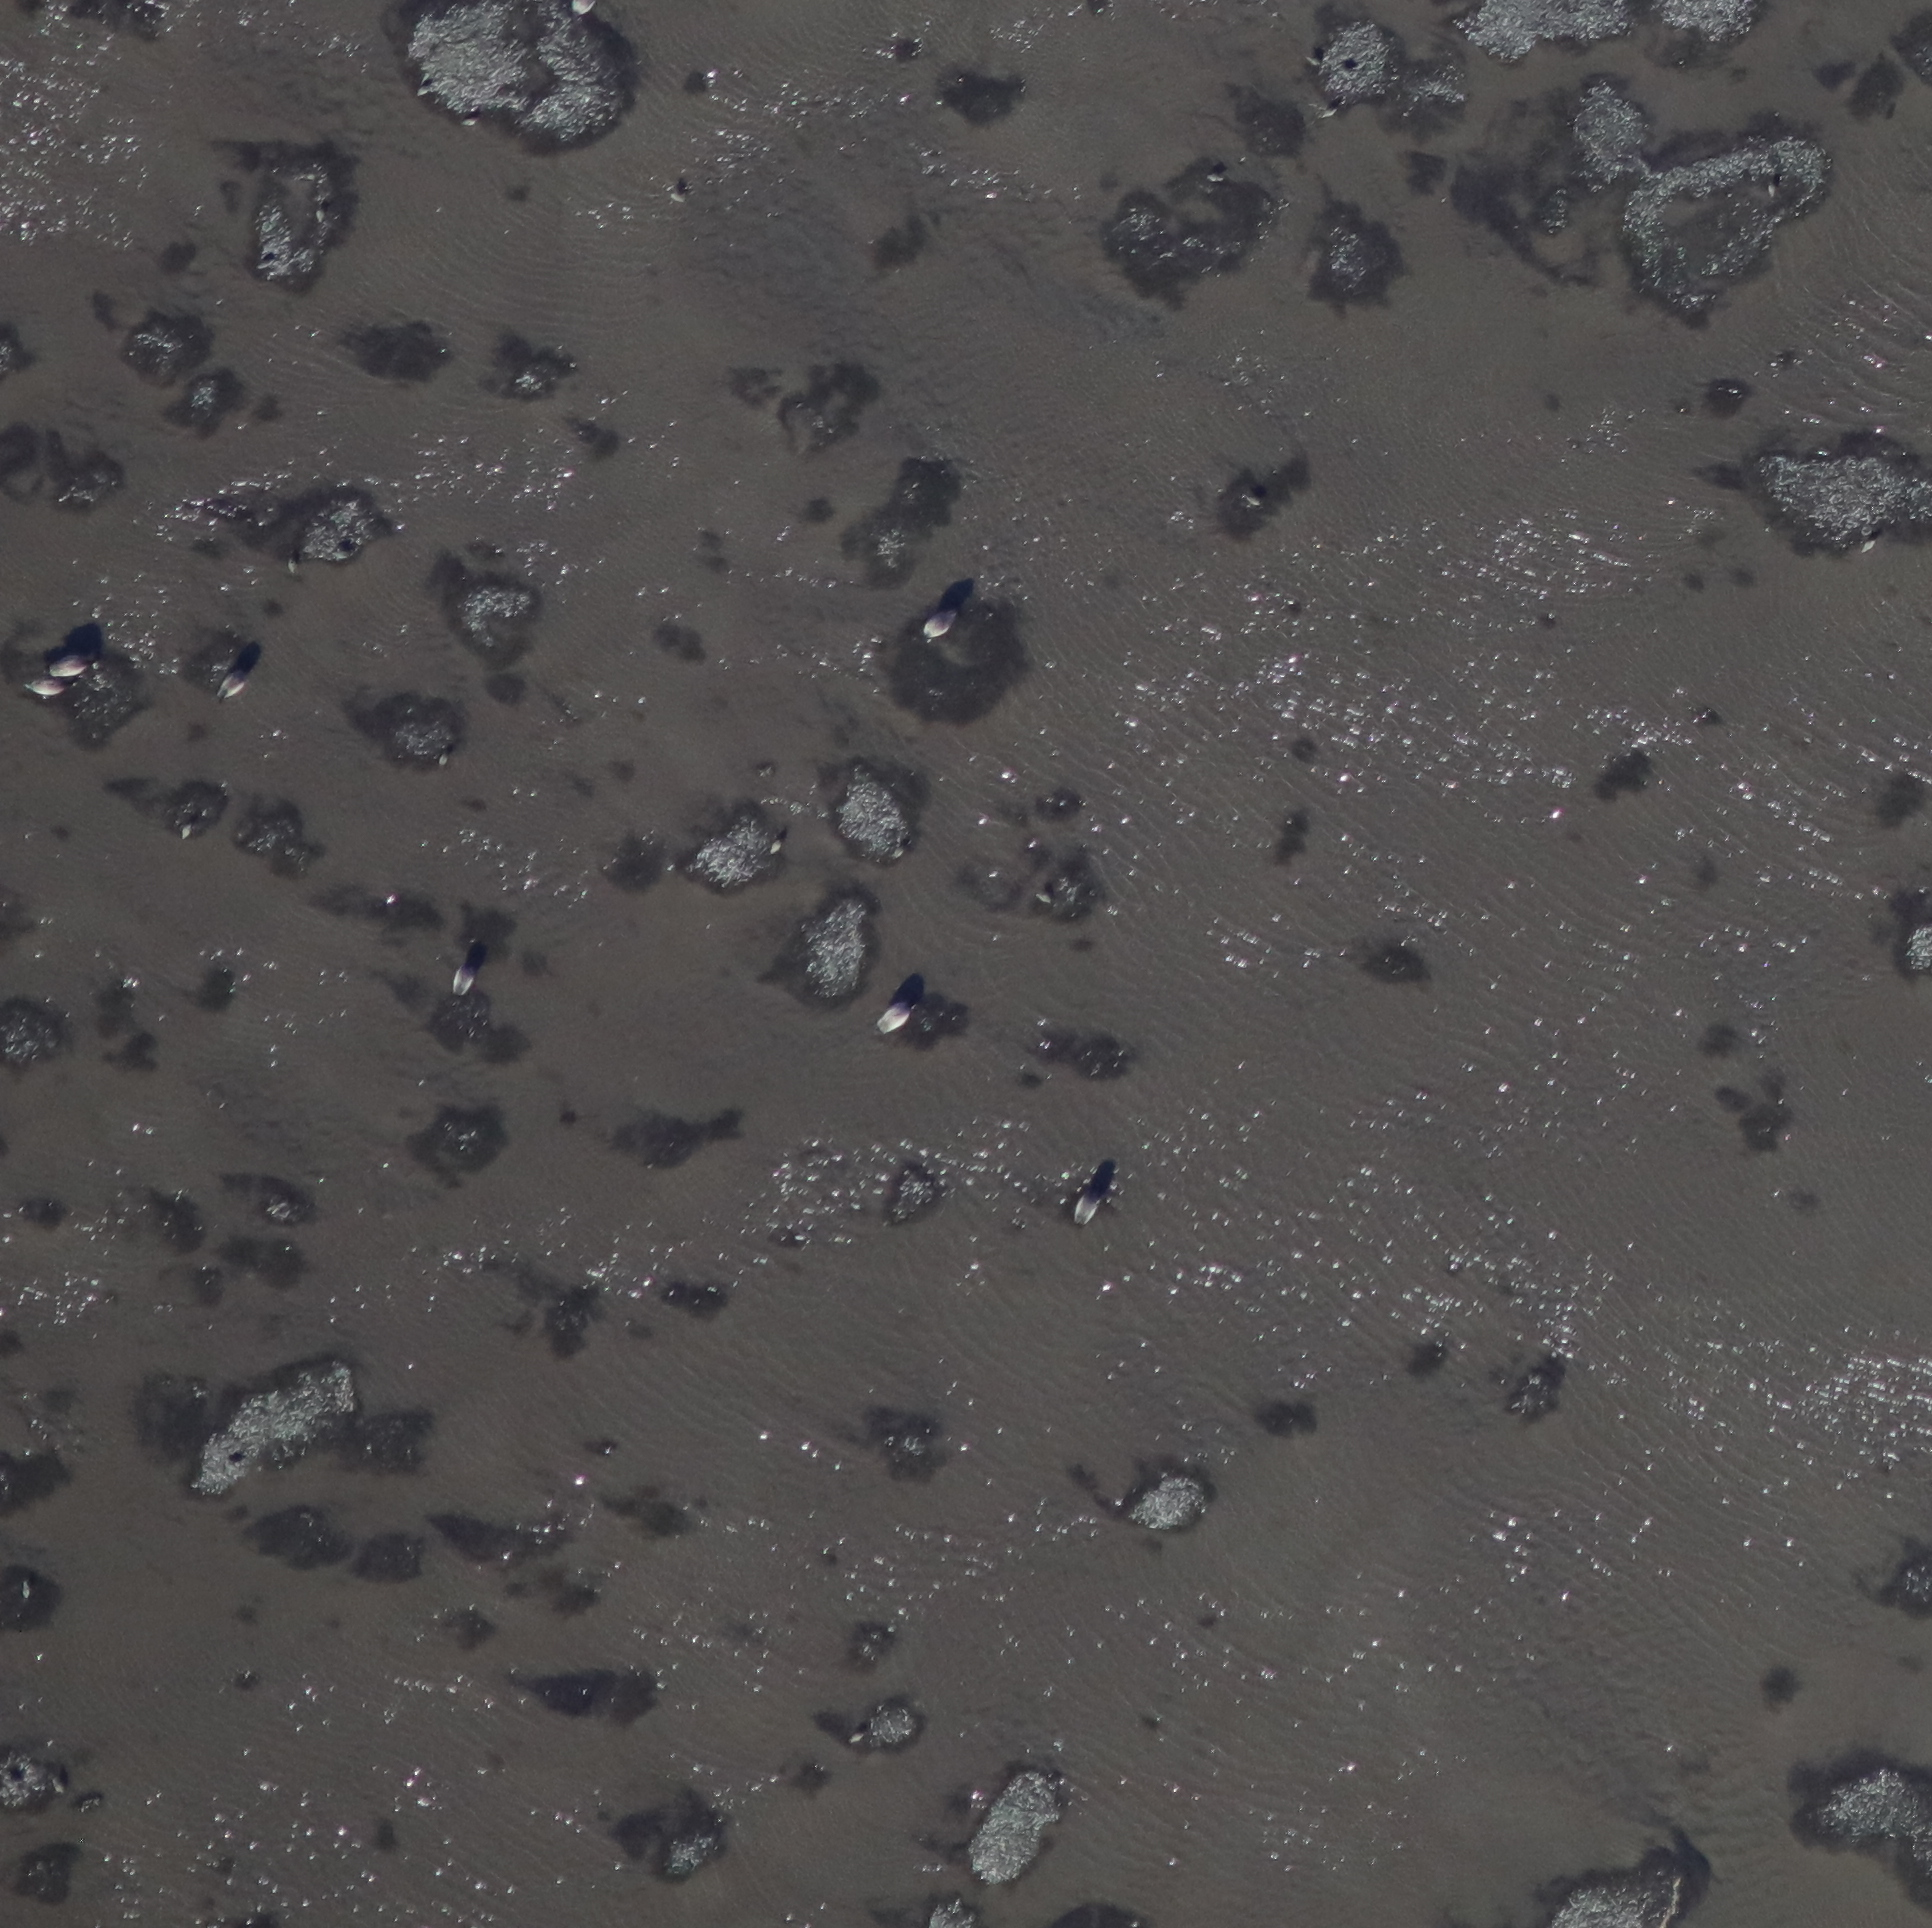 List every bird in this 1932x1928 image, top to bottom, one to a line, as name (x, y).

other bird (1316, 60)
other bird (1347, 68)
other bird (420, 88)
other bird (1323, 107)
other bird (467, 118)
other bird (1215, 176)
other bird (1772, 187)
other bird (680, 193)
other bird (318, 218)
other bird (263, 259)
other bird (1251, 499)
other bird (1868, 545)
other bird (342, 552)
other bird (289, 564)
Canada goose (936, 625)
Canada goose (72, 659)
Canada goose (45, 687)
Canada goose (232, 688)
other bird (444, 760)
other bird (182, 829)
other bird (775, 843)
other bird (896, 849)
other bird (1036, 893)
Canada goose (463, 984)
Canada goose (897, 1020)
Canada goose (1085, 1211)
other bird (235, 1458)
other bird (22, 1589)
other bird (857, 1737)